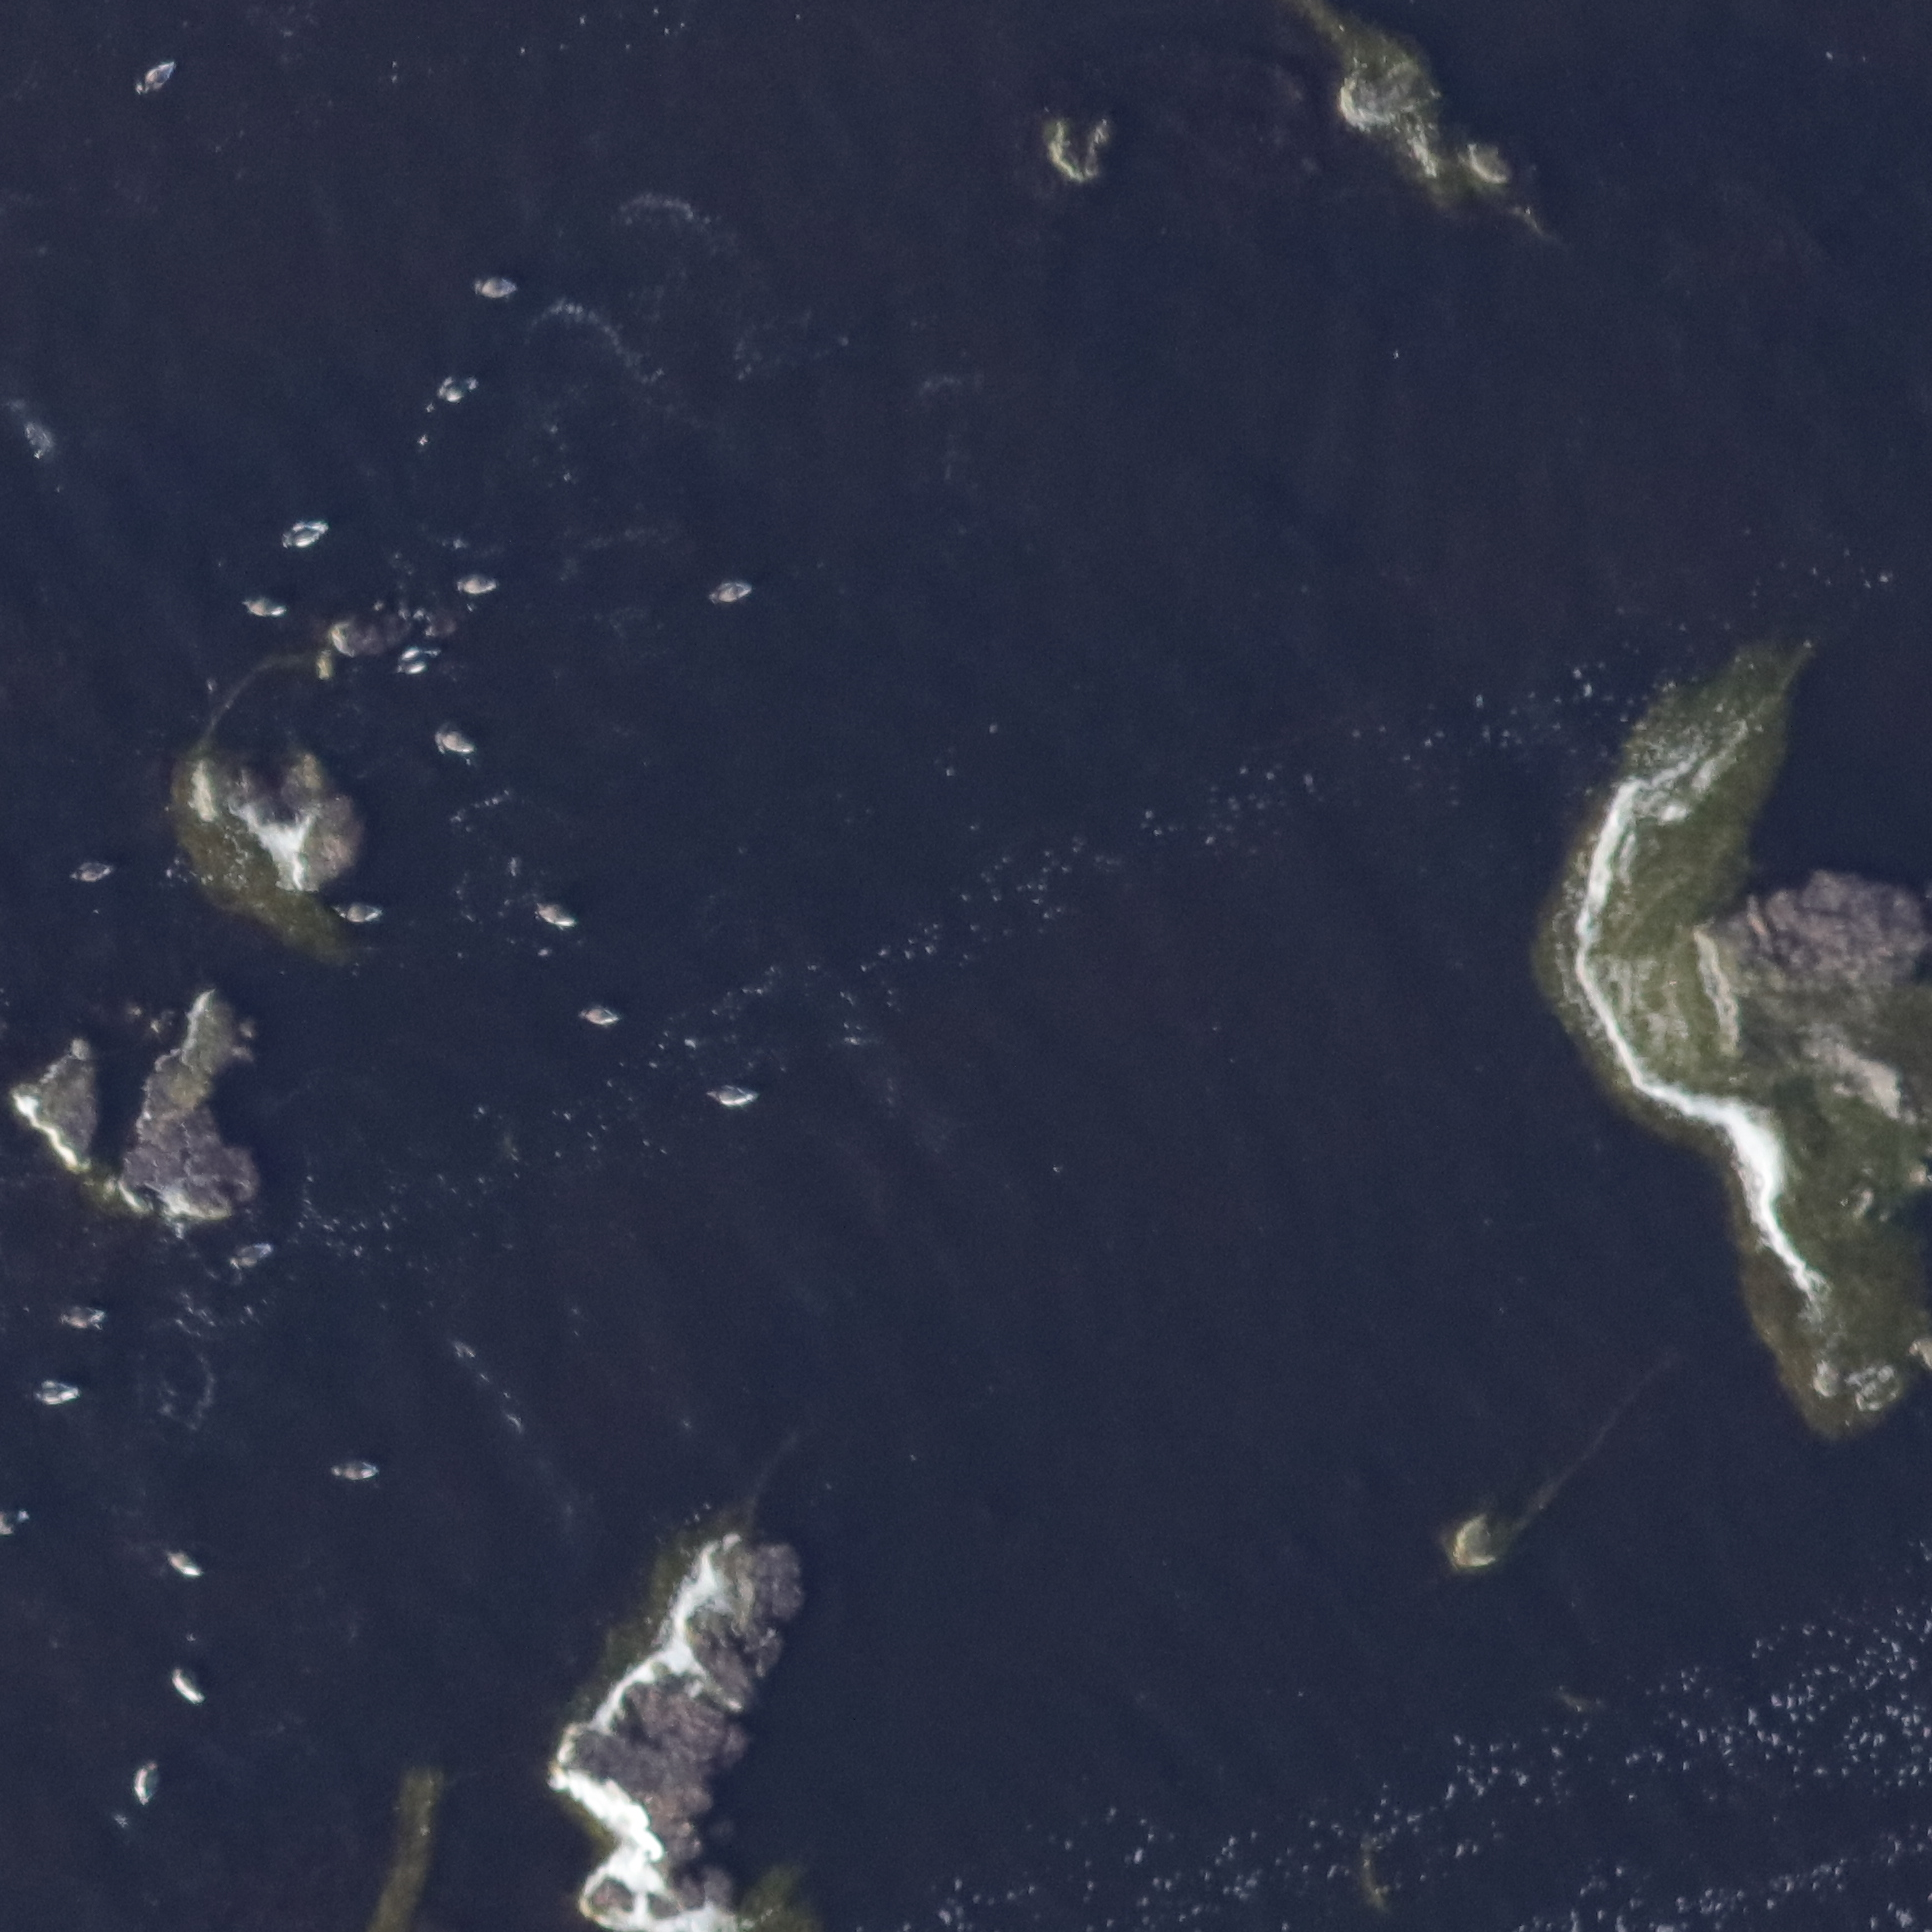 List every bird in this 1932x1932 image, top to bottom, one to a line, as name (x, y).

brant (158, 81)
brant (496, 287)
brant (455, 389)
brant (303, 538)
brant (479, 583)
brant (727, 591)
brant (268, 606)
brant (418, 662)
brant (453, 741)
brant (93, 873)
brant (358, 913)
brant (556, 916)
brant (601, 1018)
brant (734, 1097)
brant (81, 1316)
brant (50, 1394)
brant (359, 1467)
brant (5, 1523)
brant (183, 1562)
brant (187, 1686)
brant (147, 1782)